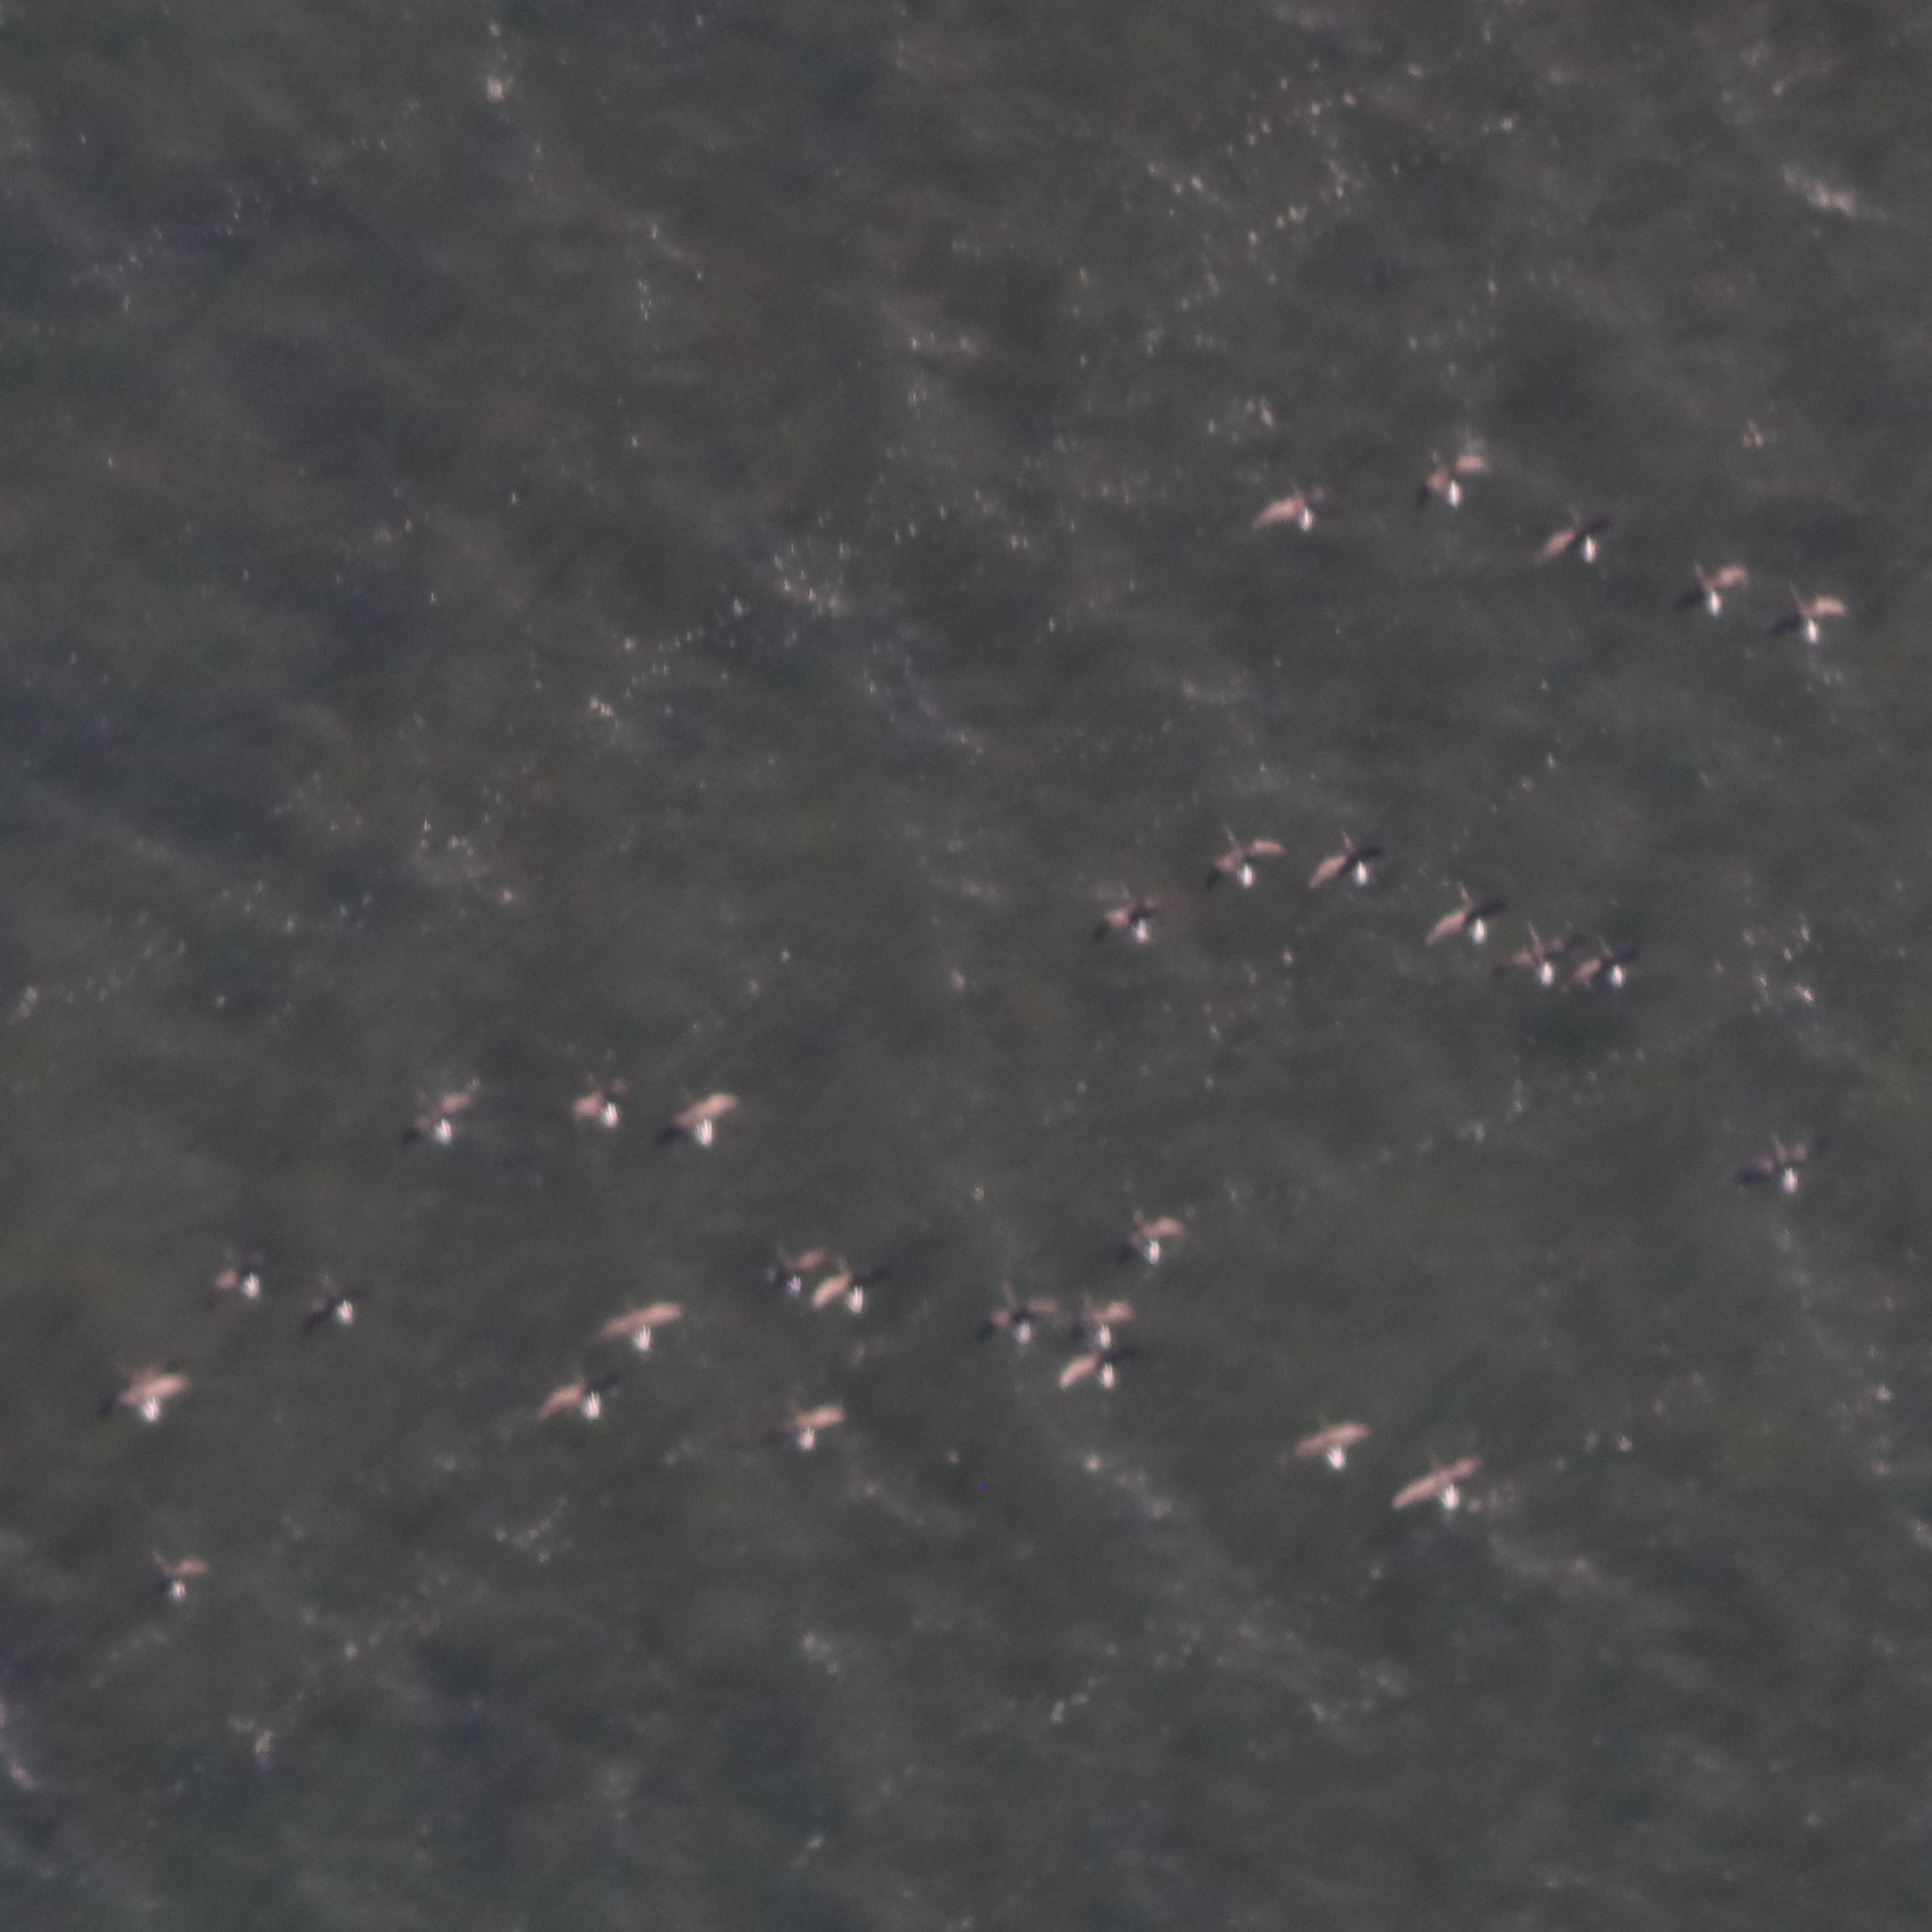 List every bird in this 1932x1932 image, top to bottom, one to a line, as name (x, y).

brant (1445, 479)
brant (1293, 508)
brant (1585, 535)
brant (1710, 585)
brant (1802, 615)
brant (1246, 860)
brant (1351, 860)
brant (1471, 910)
brant (1133, 915)
brant (1546, 961)
brant (1611, 965)
brant (608, 1107)
brant (441, 1123)
brant (703, 1125)
brant (1790, 1161)
brant (1152, 1237)
brant (245, 1274)
brant (791, 1274)
brant (852, 1294)
brant (345, 1300)
brant (1023, 1314)
brant (1101, 1320)
brant (646, 1324)
brant (1103, 1367)
brant (583, 1390)
brant (145, 1394)
brant (799, 1424)
brant (1331, 1447)
brant (1443, 1481)
brant (174, 1573)